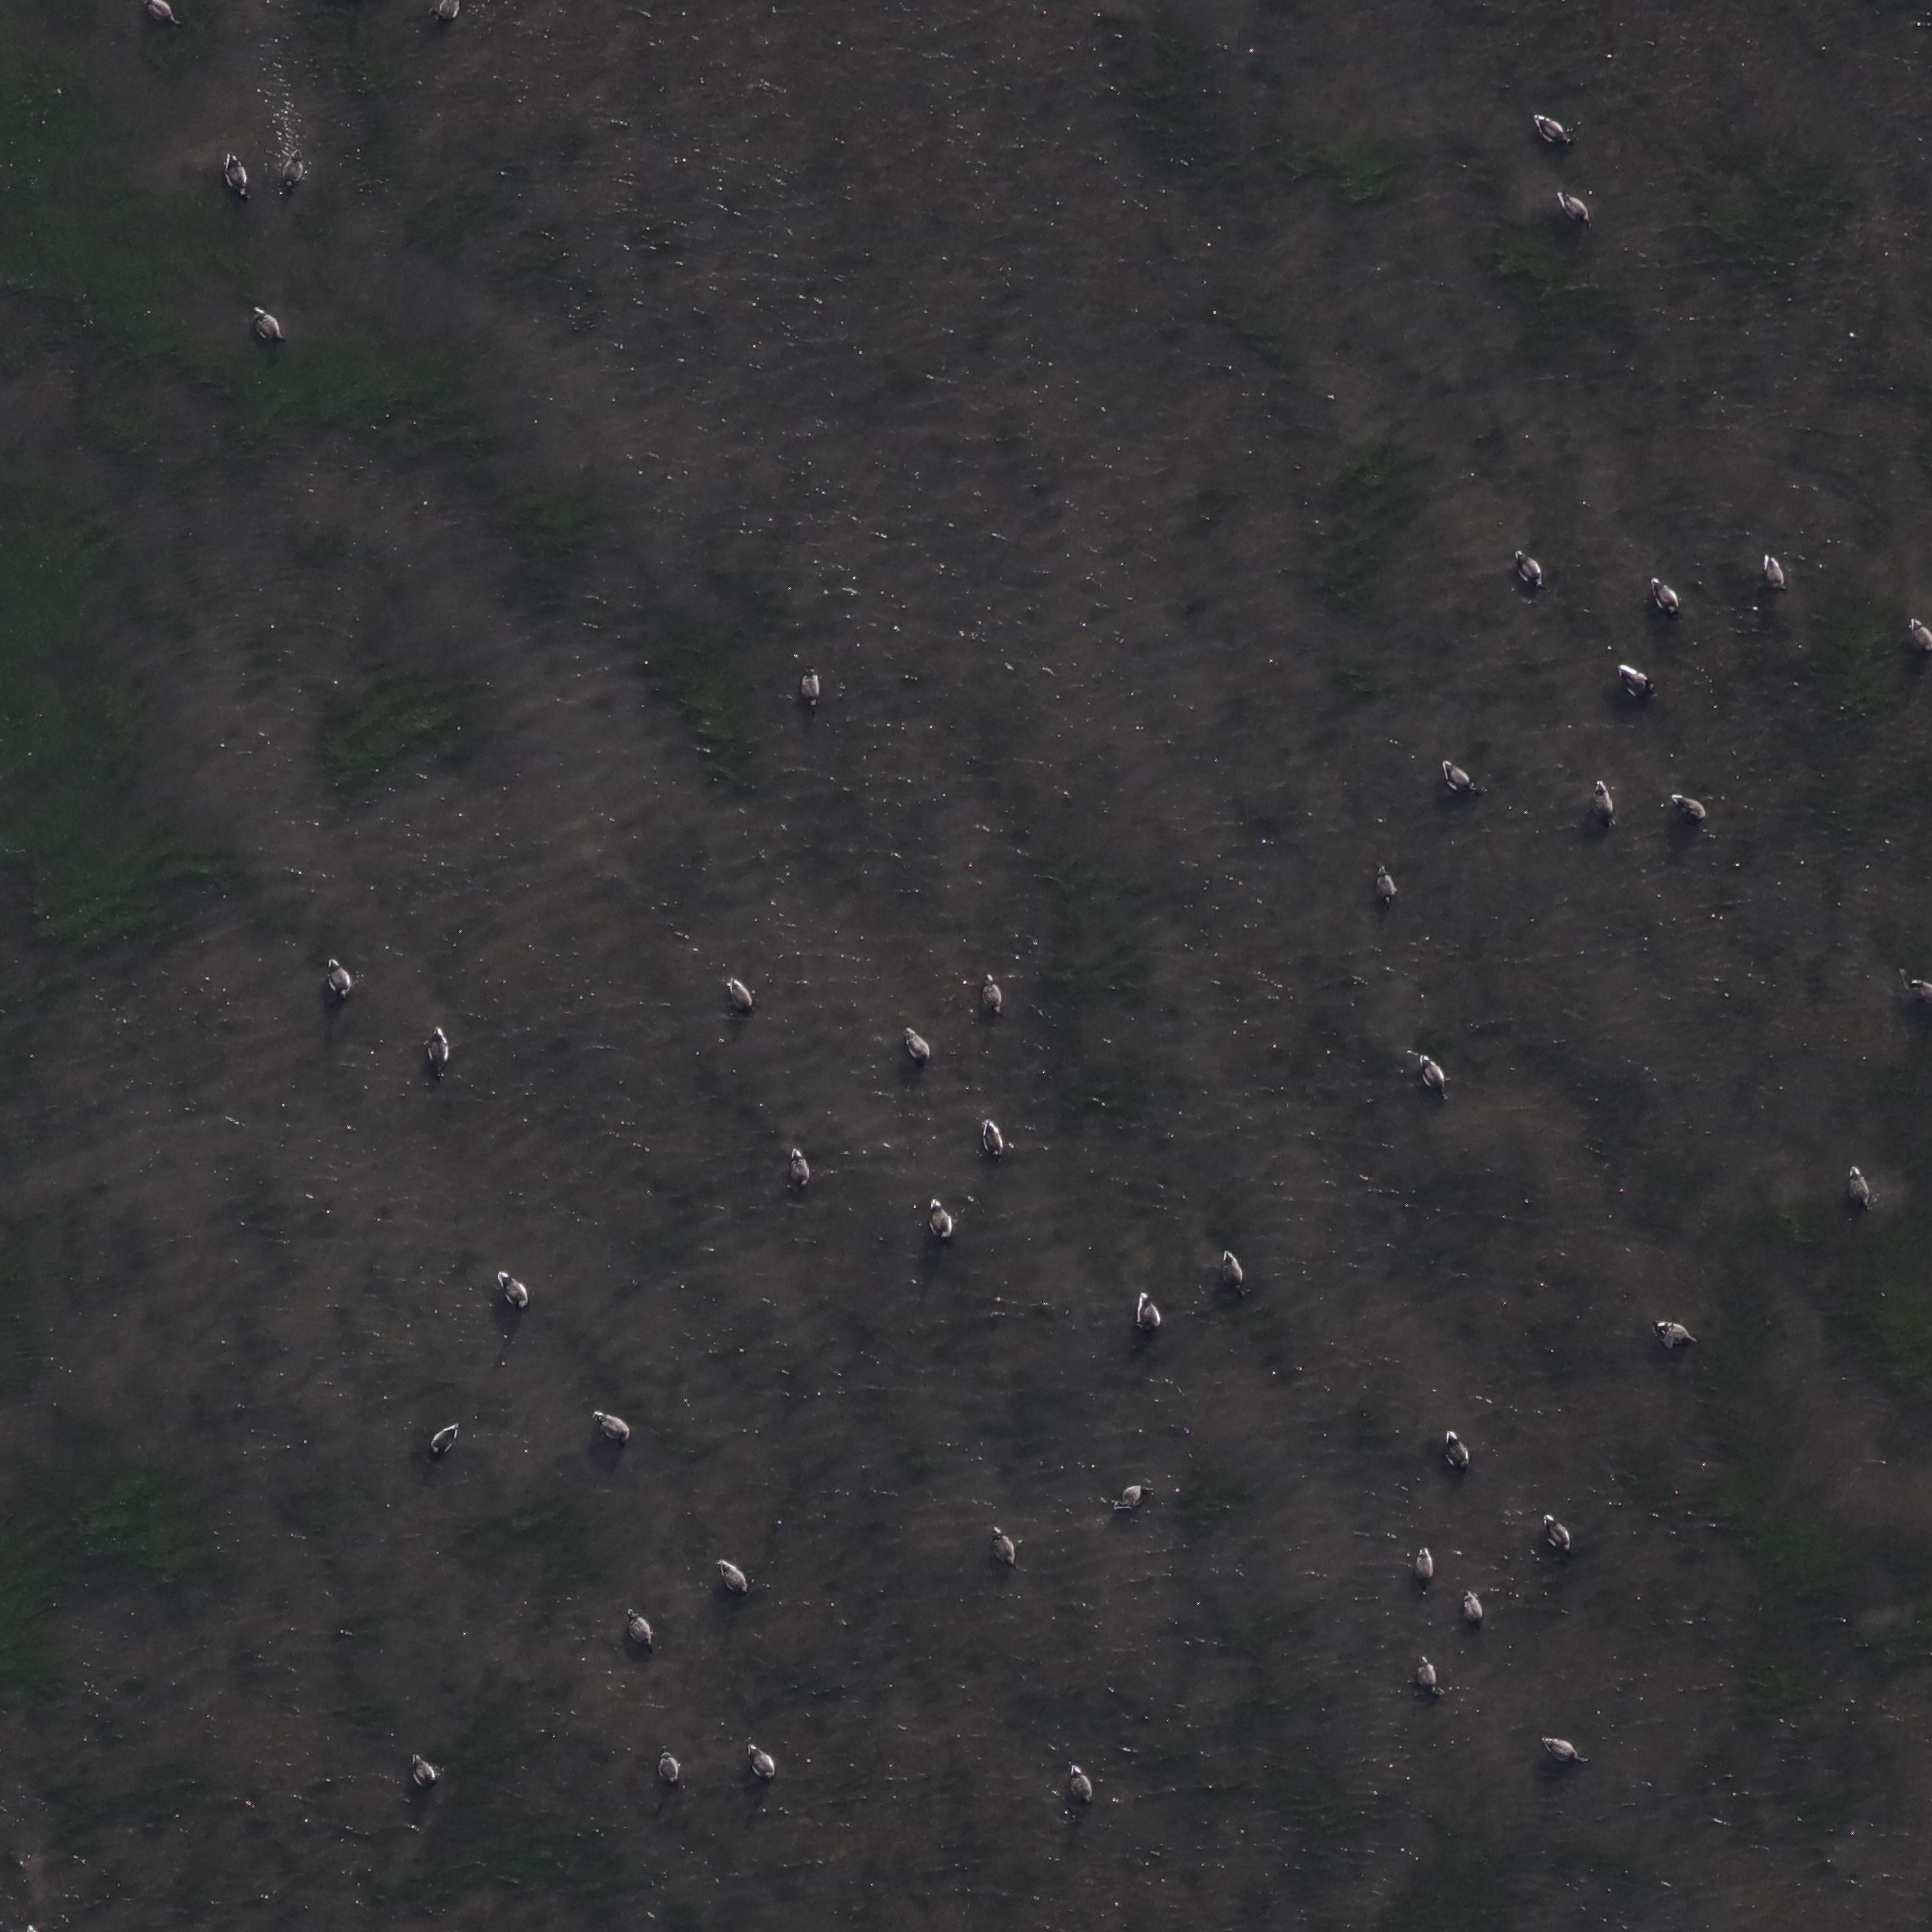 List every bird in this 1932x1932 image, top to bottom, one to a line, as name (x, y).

brant (448, 9)
brant (165, 14)
brant (1553, 130)
brant (293, 172)
brant (237, 178)
brant (1576, 209)
brant (269, 325)
brant (1528, 571)
brant (1775, 573)
brant (1664, 598)
brant (1923, 637)
brant (1635, 683)
brant (812, 688)
brant (1460, 779)
brant (1604, 803)
brant (1690, 808)
brant (1386, 887)
brant (339, 979)
brant (1925, 990)
brant (743, 997)
brant (993, 999)
brant (919, 1046)
brant (439, 1049)
brant (1430, 1072)
brant (993, 1137)
brant (800, 1171)
brant (1863, 1189)
brant (939, 1220)
brant (1232, 1272)
brant (514, 1290)
brant (1149, 1312)
brant (1674, 1334)
brant (613, 1427)
brant (445, 1440)
brant (1458, 1452)
brant (1134, 1496)
brant (1556, 1533)
brant (1005, 1545)
brant (1424, 1567)
brant (734, 1575)
brant (1474, 1611)
brant (641, 1630)
brant (1427, 1676)
brant (1564, 1749)
brant (761, 1763)
brant (669, 1769)
brant (425, 1770)
brant (1080, 1785)